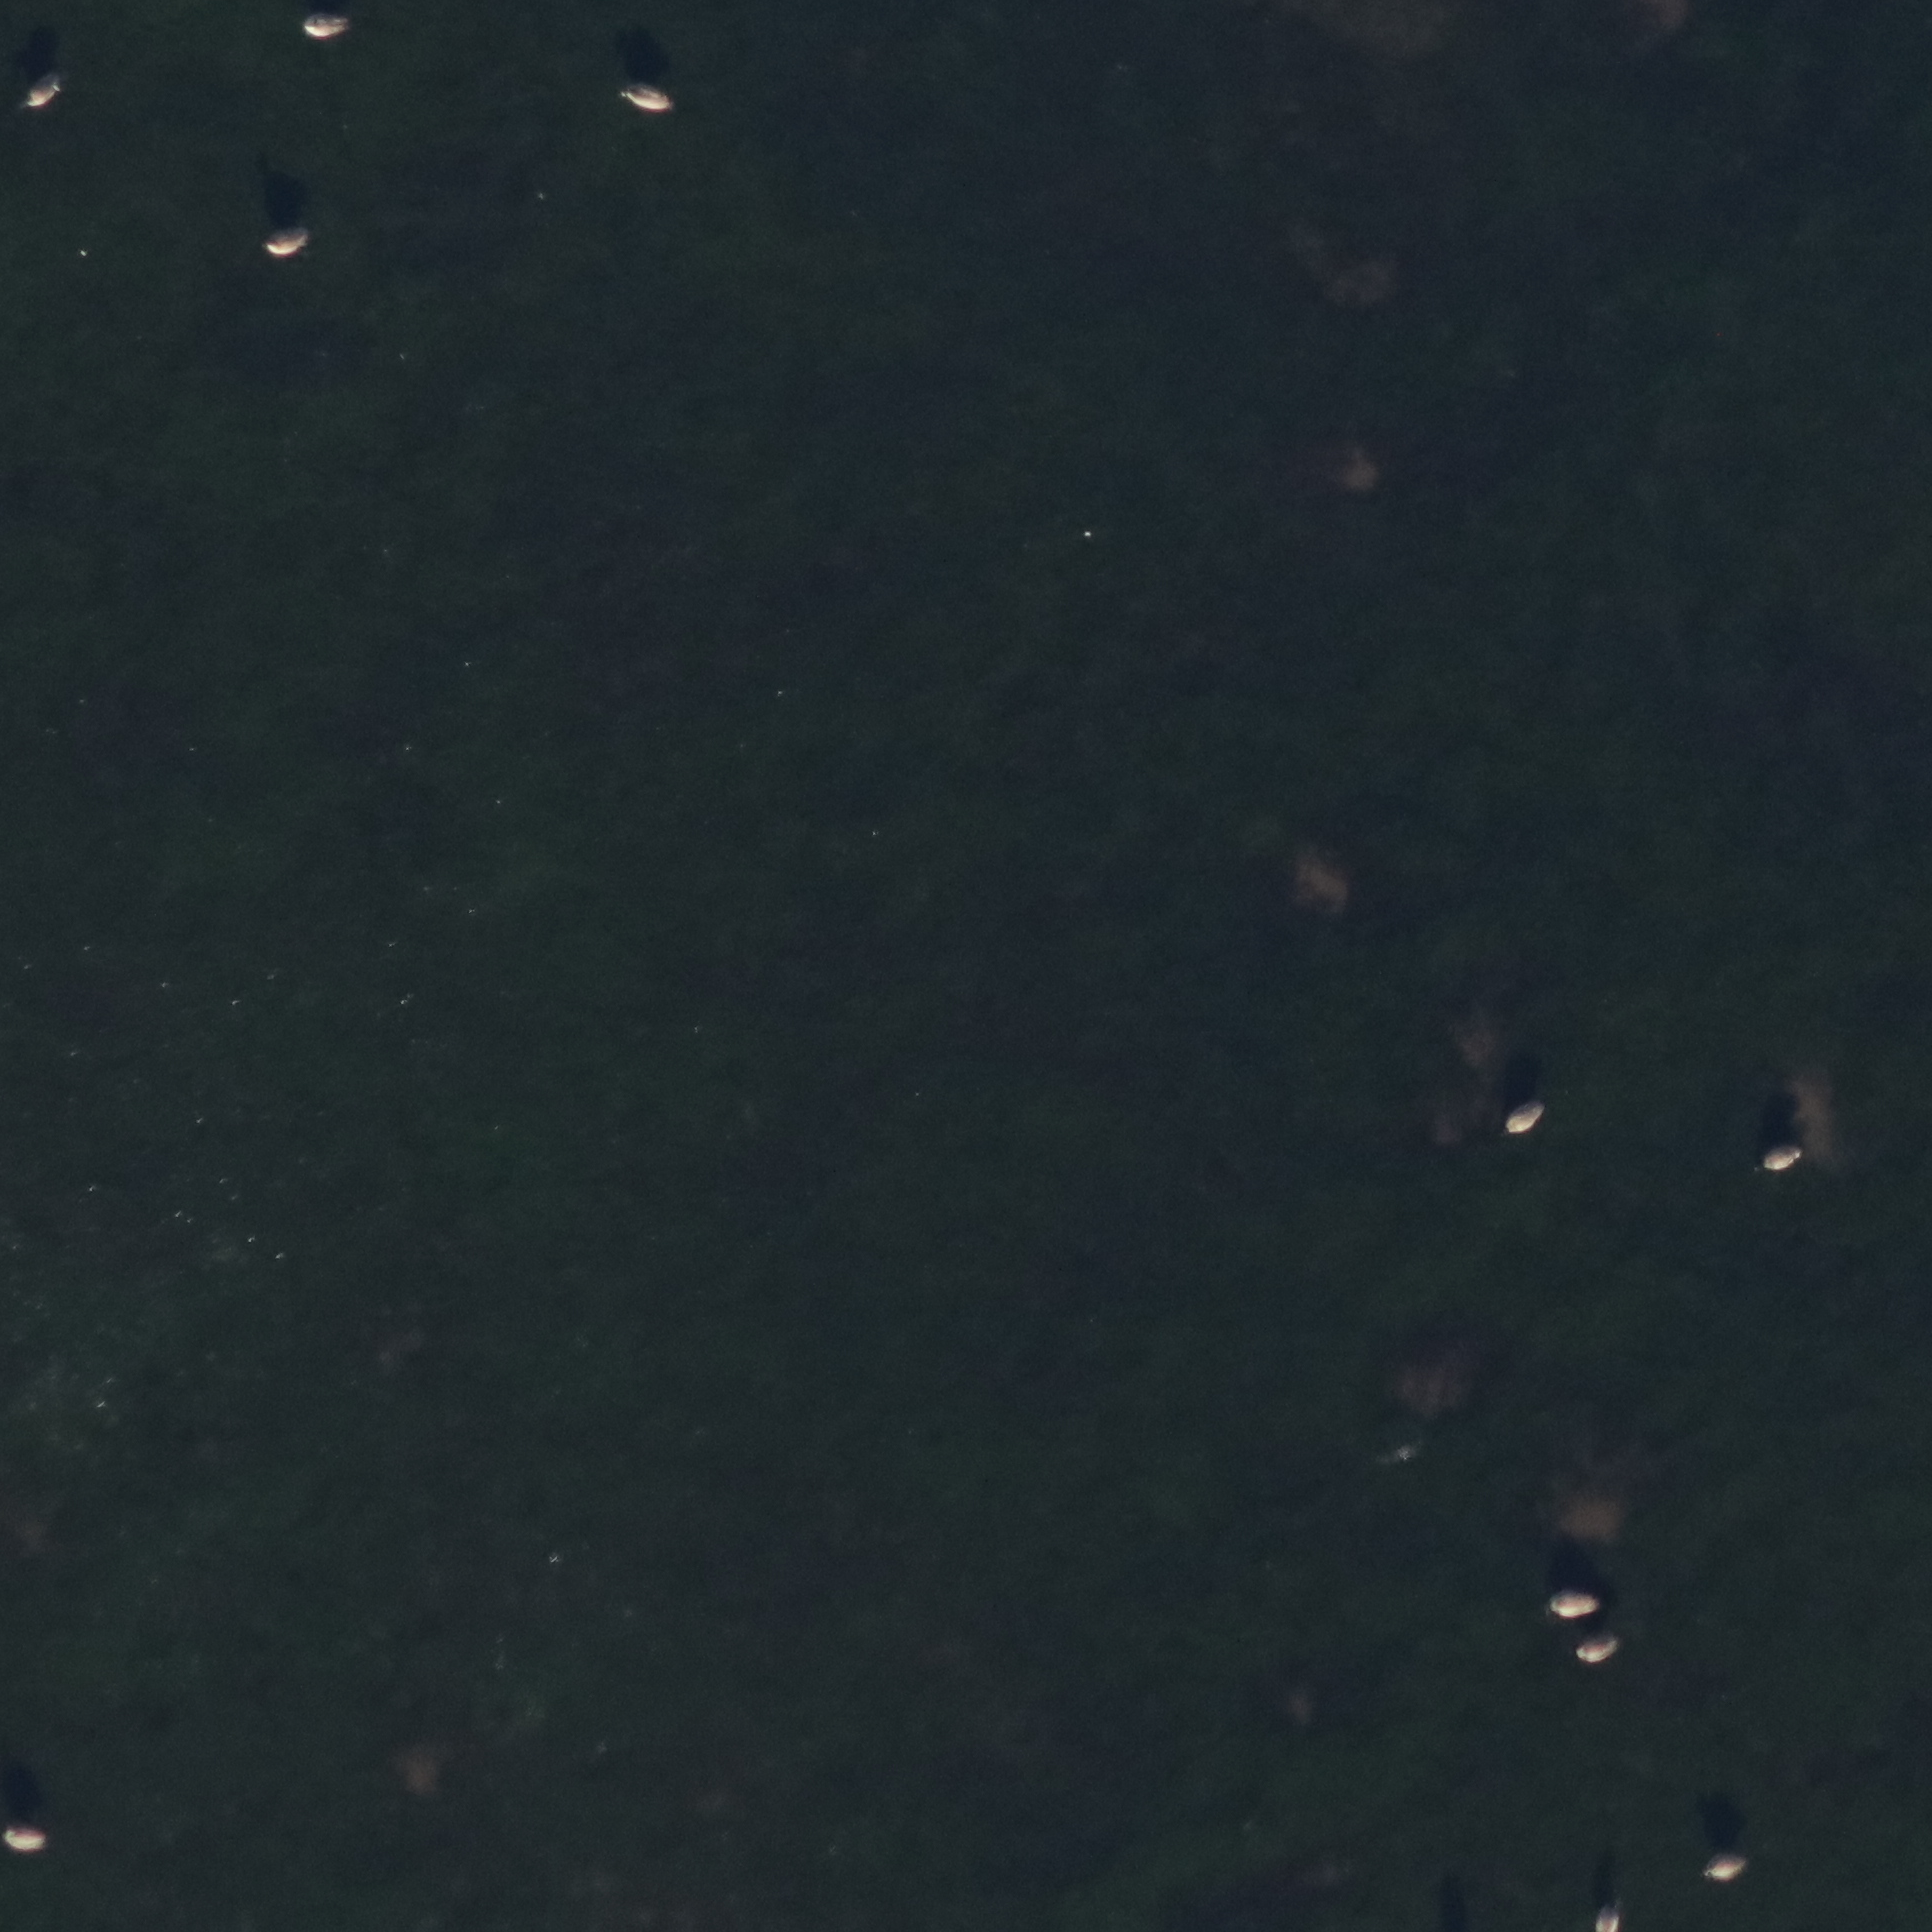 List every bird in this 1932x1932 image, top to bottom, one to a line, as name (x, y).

Canada goose (327, 23)
Canada goose (43, 85)
Canada goose (648, 96)
Canada goose (287, 239)
Canada goose (1525, 1114)
Canada goose (1779, 1155)
Canada goose (1575, 1601)
Canada goose (1595, 1652)
Canada goose (24, 1836)
Canada goose (1729, 1861)
Canada goose (1604, 1931)